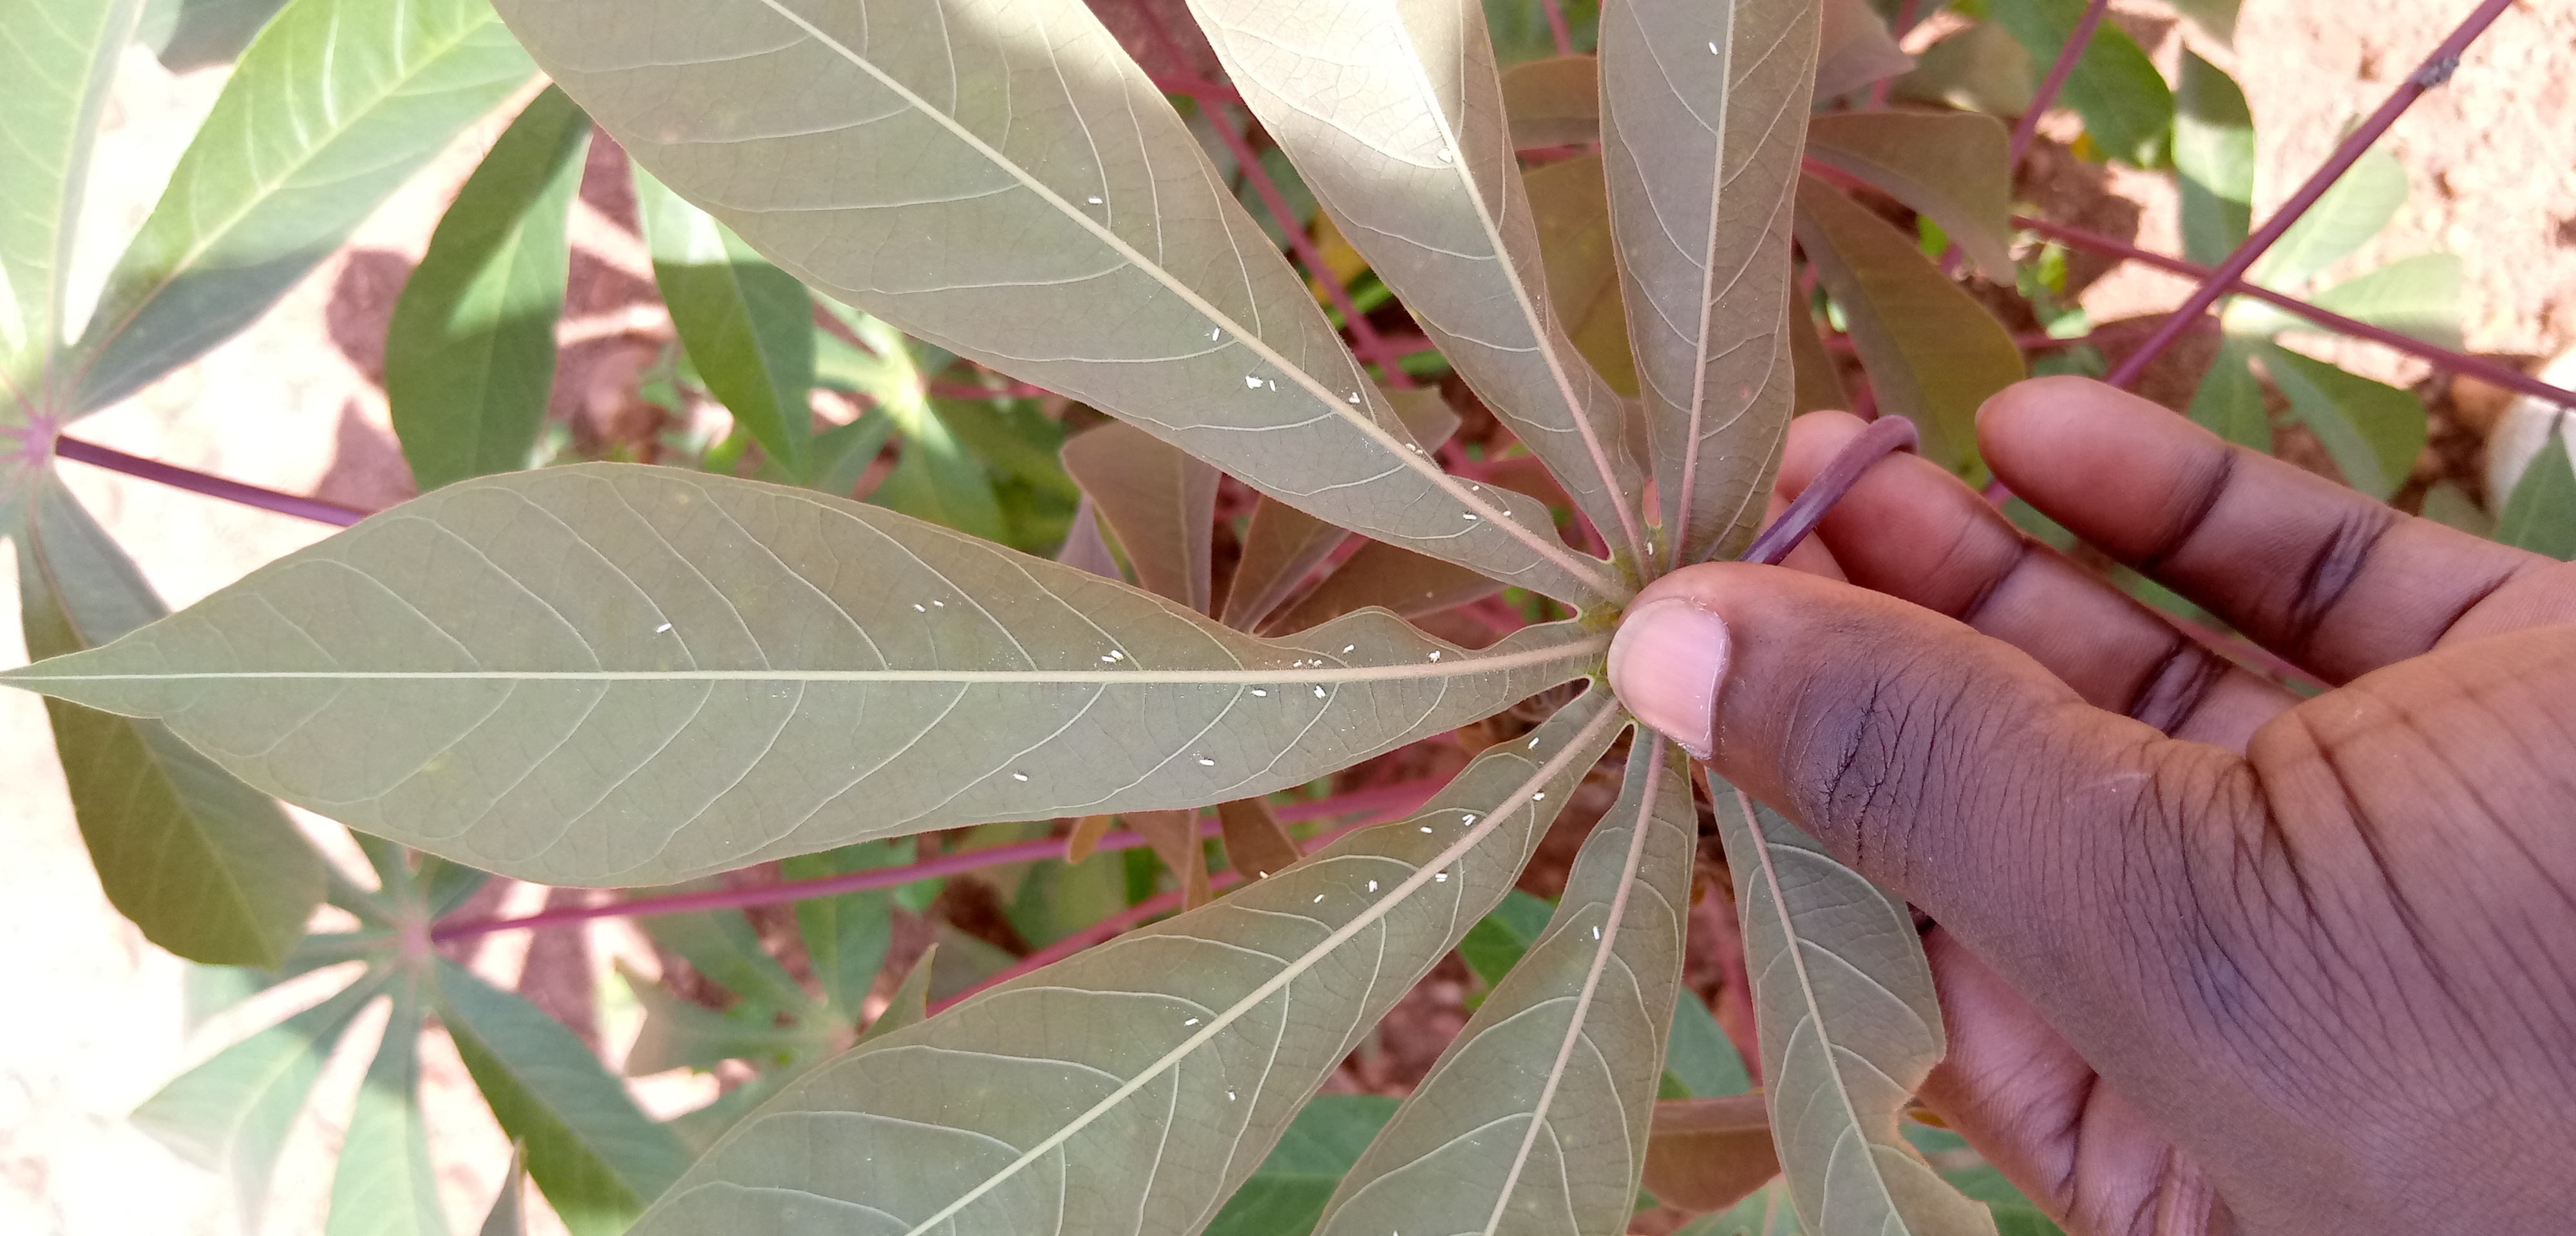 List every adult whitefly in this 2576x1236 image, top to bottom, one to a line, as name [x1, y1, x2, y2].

whitefly [1707, 40, 1719, 56]
whitefly [1435, 146, 1454, 165]
whitefly [1084, 195, 1105, 207]
whitefly [1211, 325, 1222, 342]
whitefly [1244, 373, 1264, 390]
whitefly [1267, 377, 1278, 393]
whitefly [1347, 390, 1363, 405]
whitefly [1403, 441, 1416, 453]
whitefly [1470, 483, 1481, 493]
whitefly [1502, 509, 1513, 520]
whitefly [1461, 512, 1479, 522]
whitefly [1645, 541, 1656, 556]
whitefly [932, 599, 946, 608]
whitefly [913, 601, 926, 614]
whitefly [655, 621, 674, 635]
whitefly [1341, 642, 1356, 655]
whitefly [1109, 648, 1126, 661]
whitefly [1427, 649, 1443, 663]
whitefly [1100, 654, 1116, 664]
whitefly [1312, 684, 1327, 700]
whitefly [1249, 686, 1268, 699]
whitefly [1527, 736, 1540, 751]
whitefly [1198, 756, 1215, 768]
whitefly [1011, 771, 1029, 784]
whitefly [1531, 790, 1547, 804]
whitefly [1463, 810, 1474, 821]
whitefly [1464, 816, 1477, 828]
whitefly [1419, 825, 1434, 836]
whitefly [1257, 870, 1271, 881]
whitefly [1434, 870, 1450, 877]
whitefly [1434, 877, 1449, 885]
whitefly [1367, 879, 1378, 892]
whitefly [1312, 892, 1325, 905]
whitefly [1591, 924, 1602, 941]
whitefly [1184, 1014, 1199, 1028]
whitefly [1227, 1089, 1238, 1103]